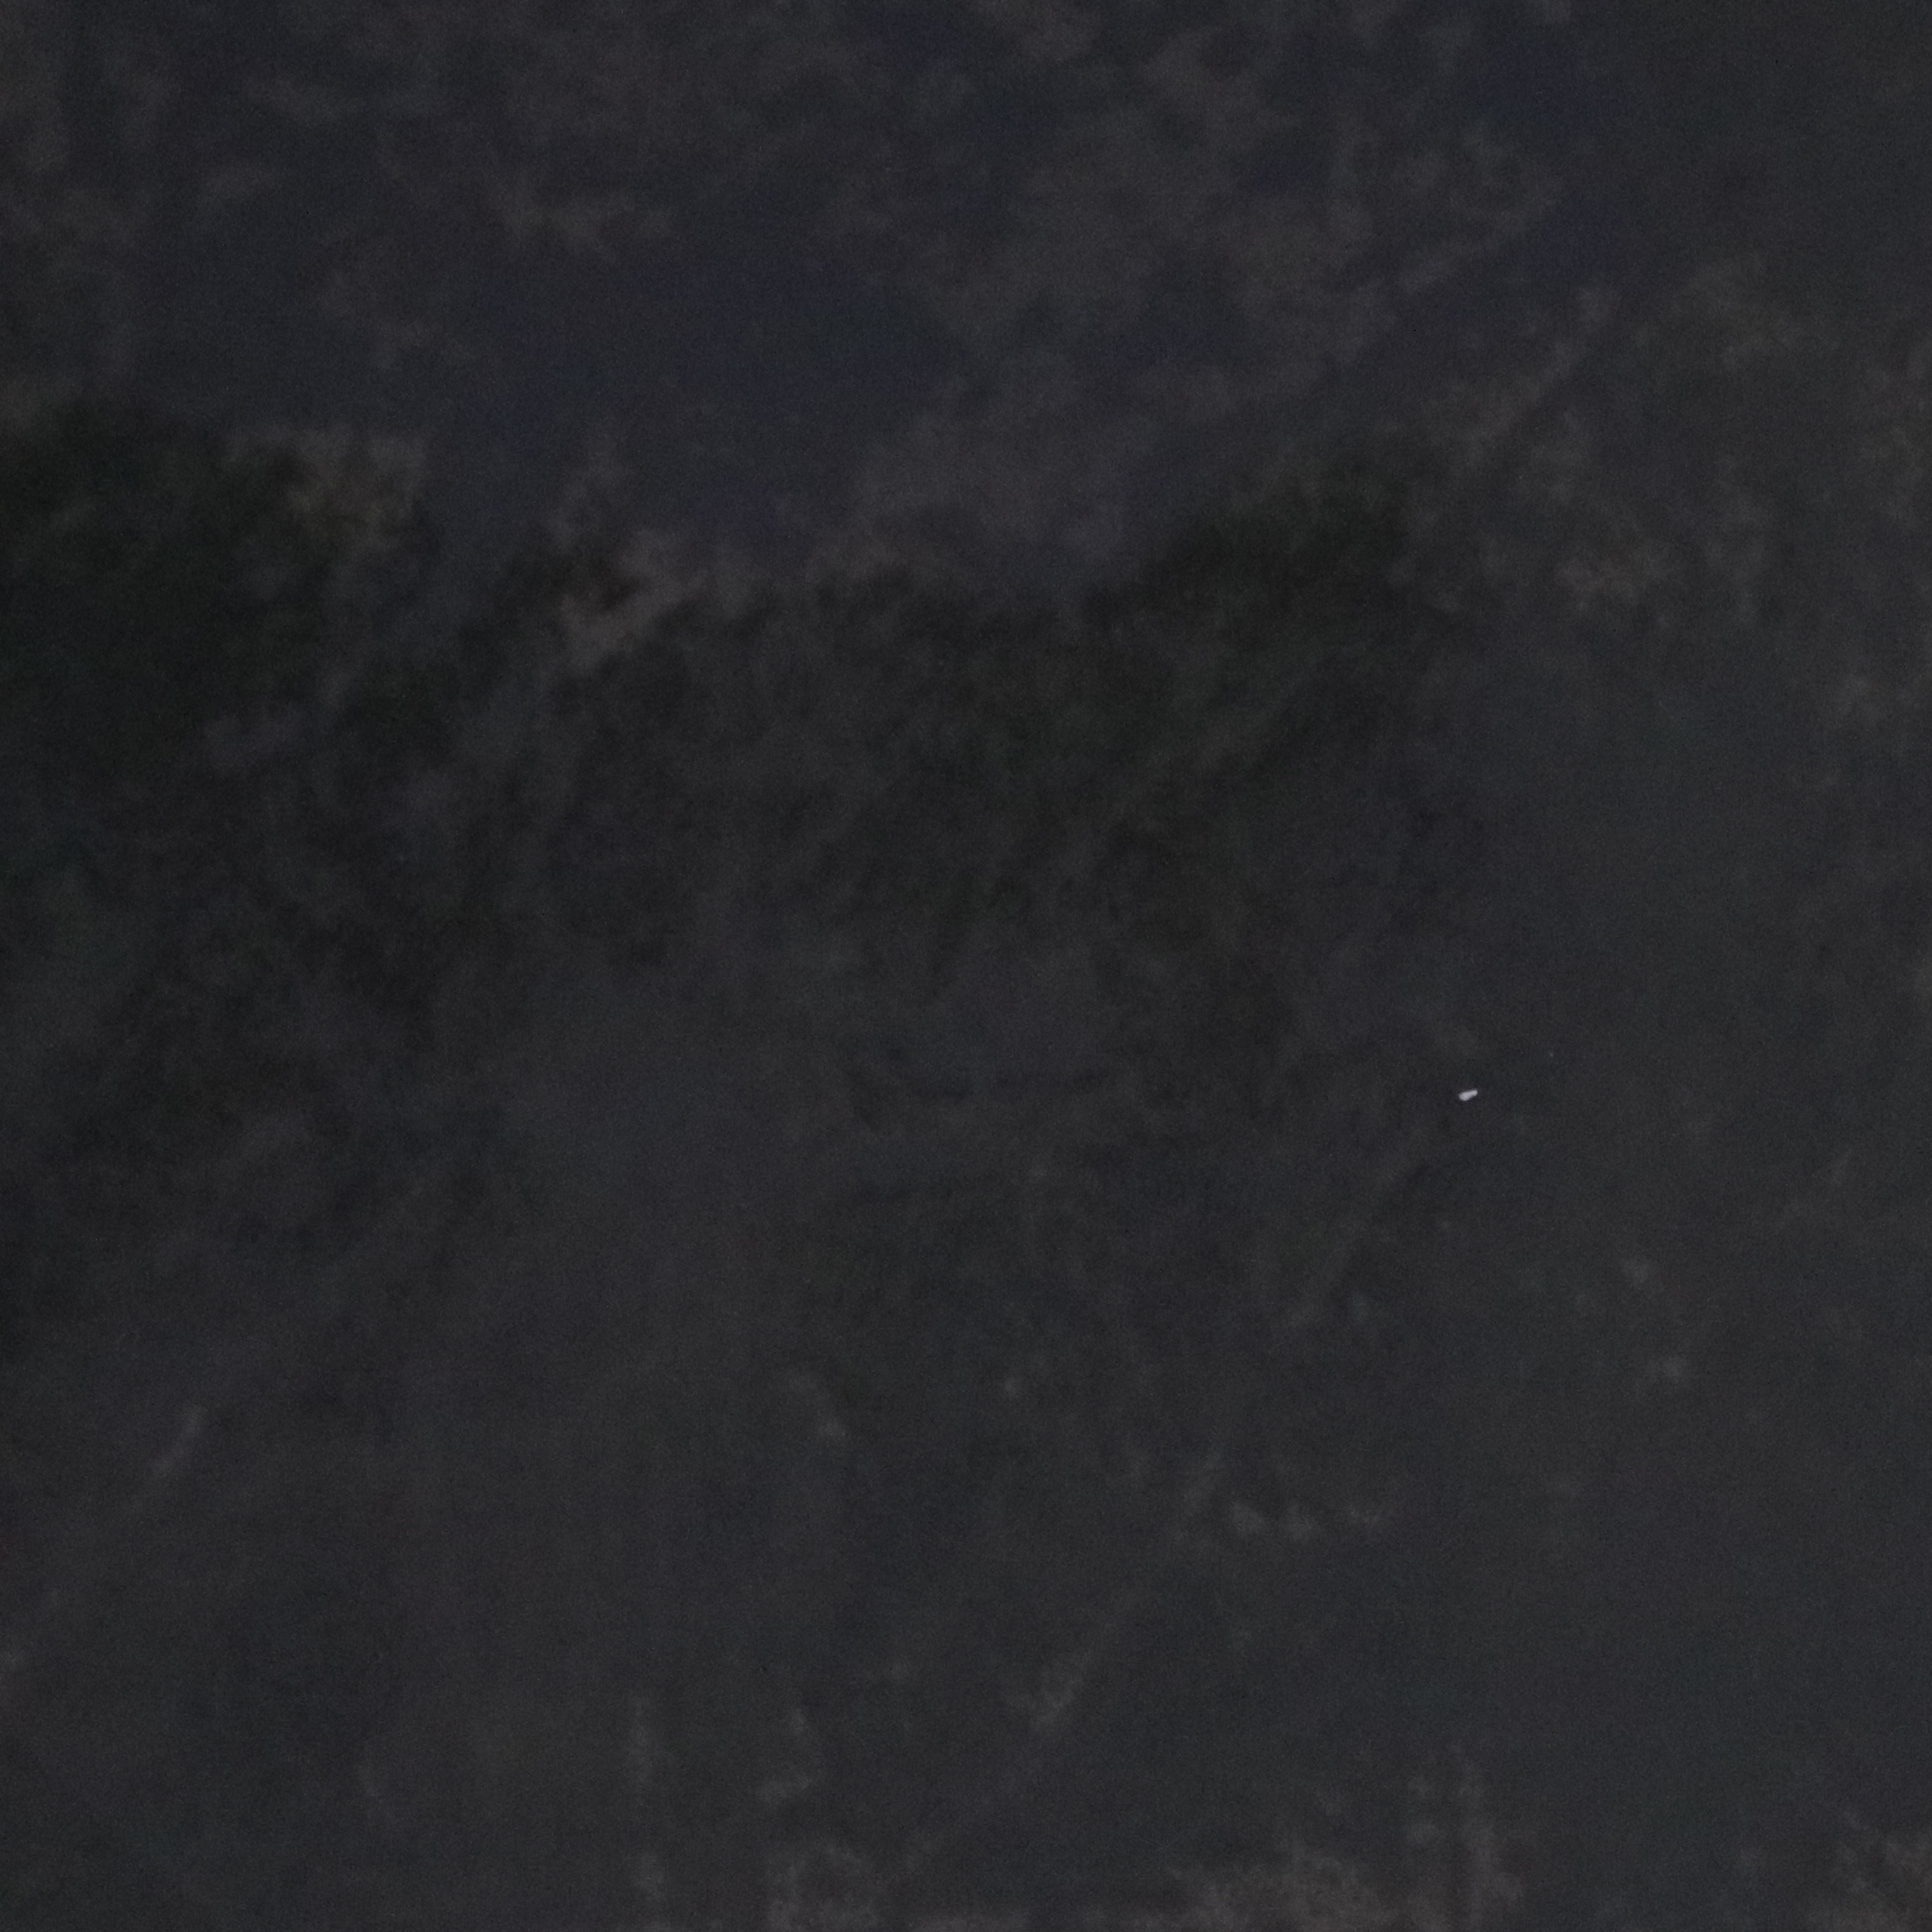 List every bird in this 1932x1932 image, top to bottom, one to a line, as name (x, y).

gull (1468, 1096)